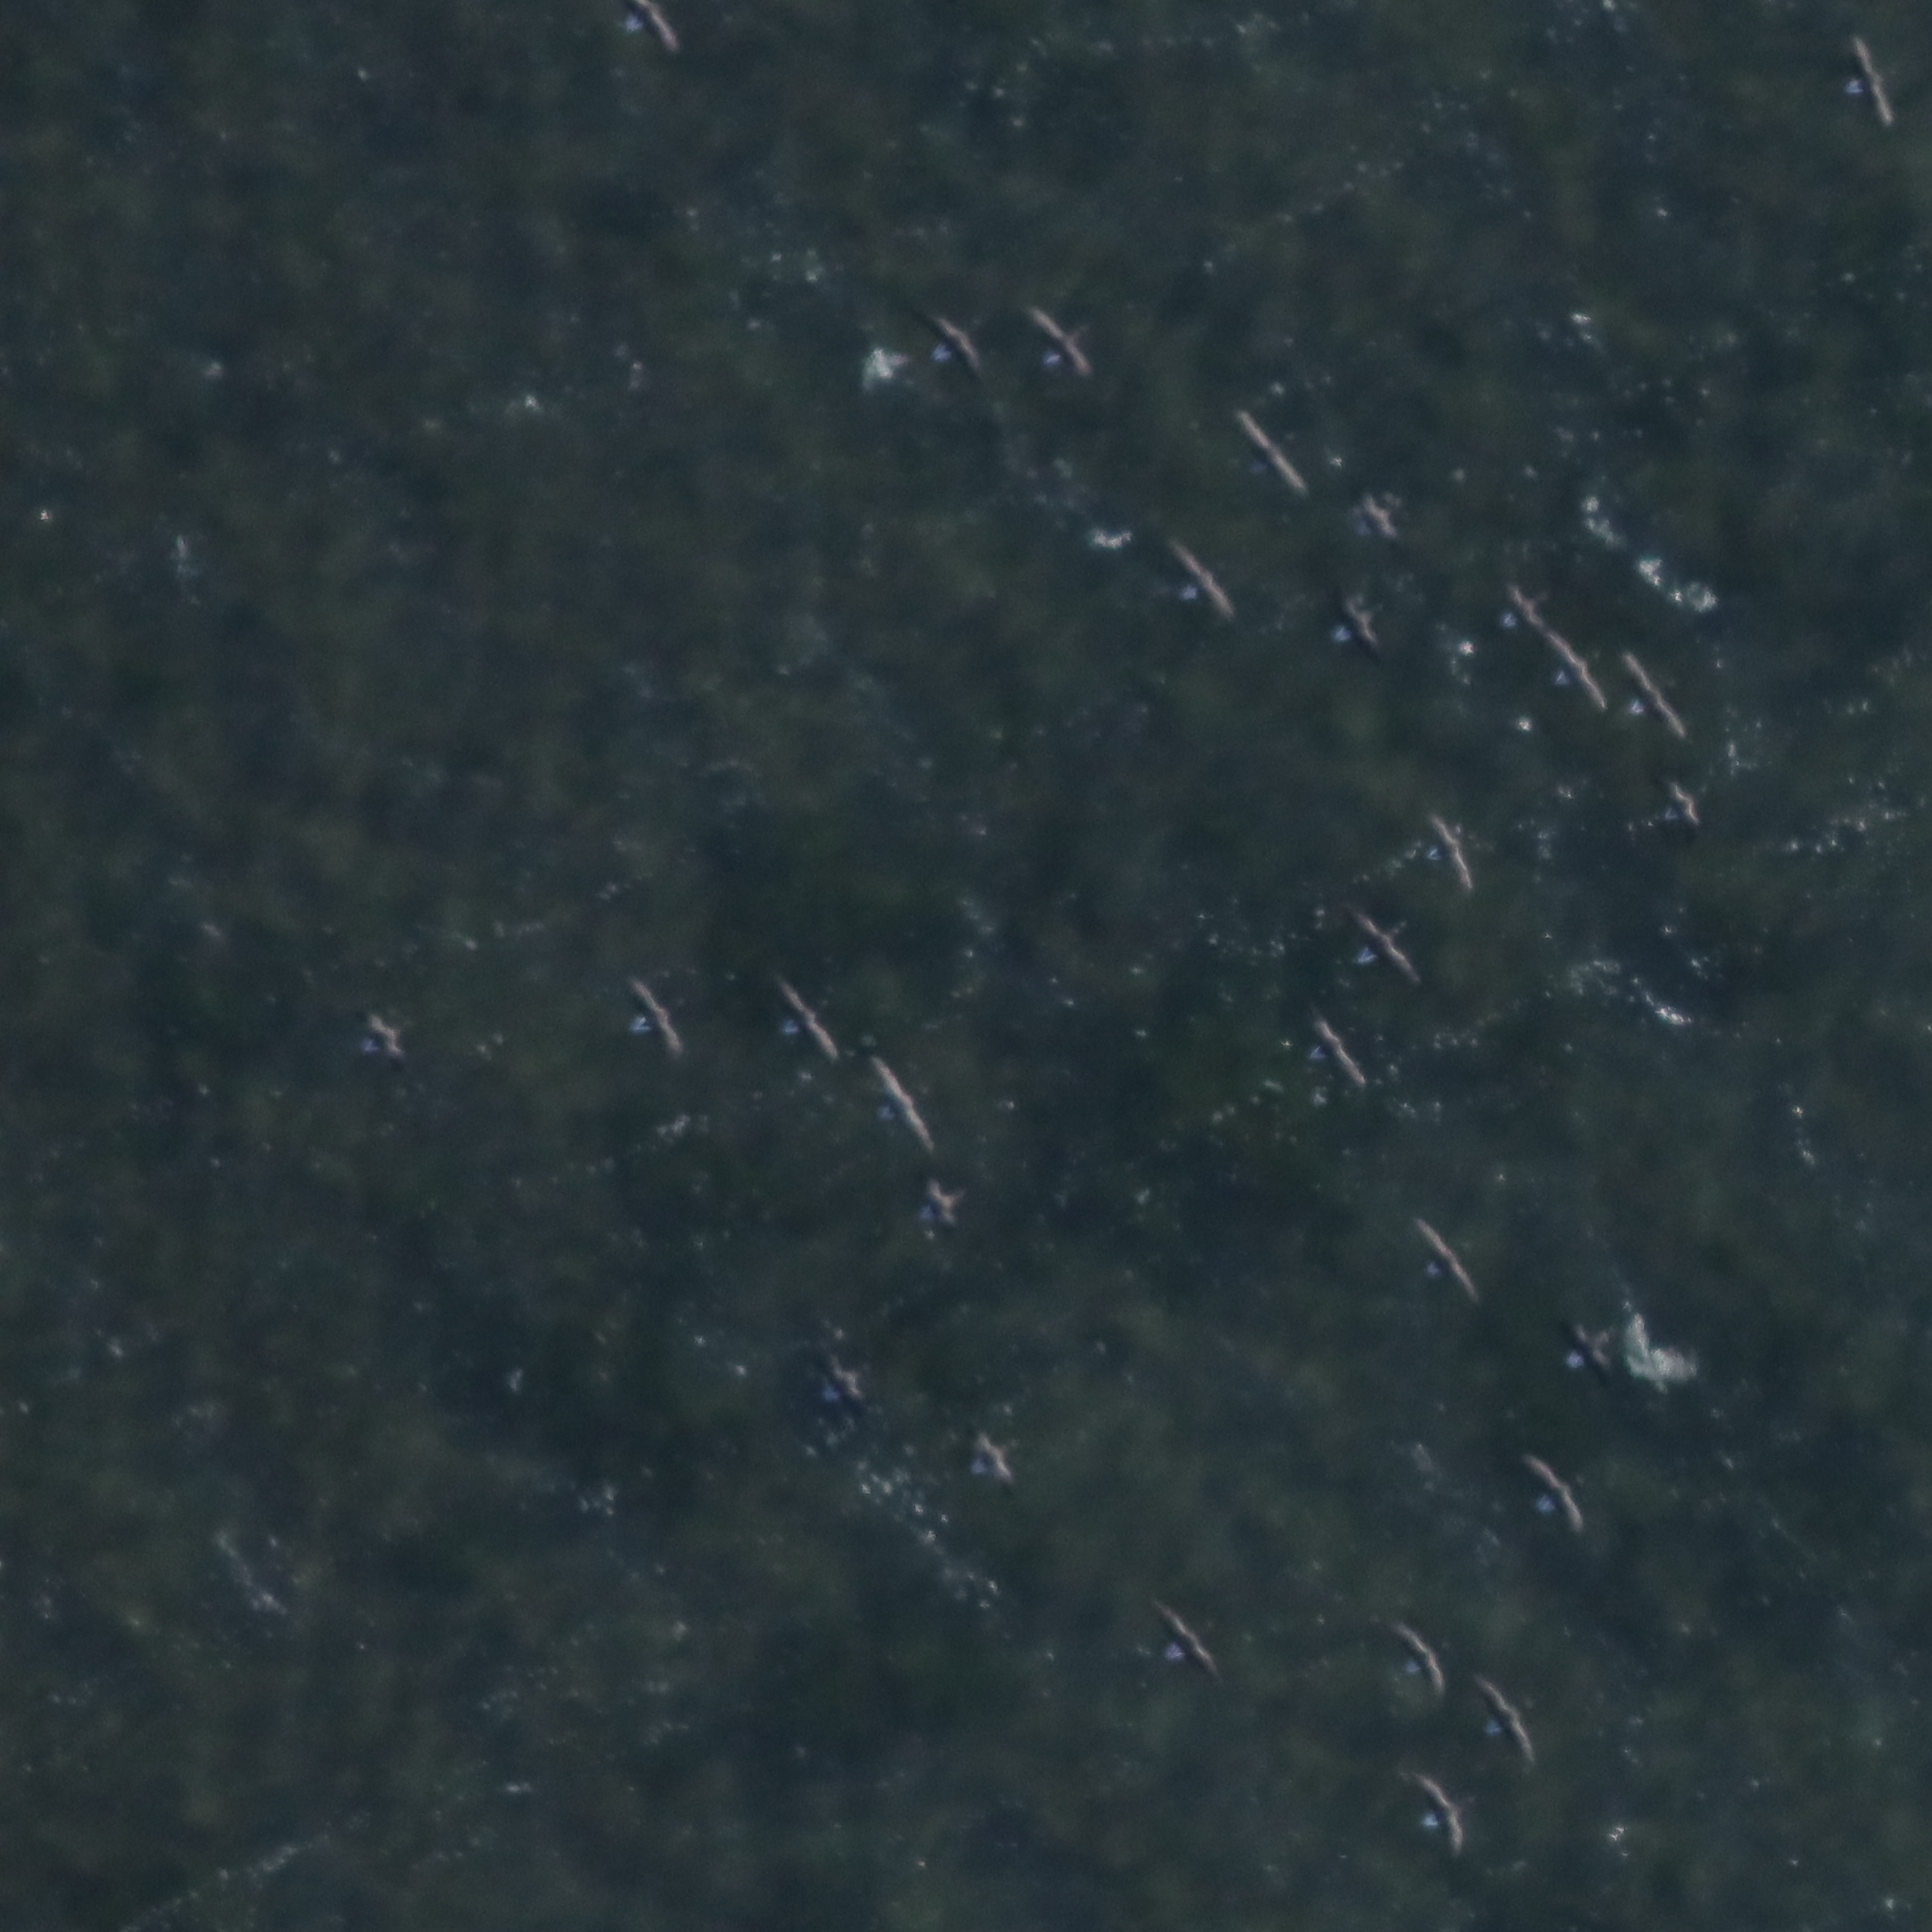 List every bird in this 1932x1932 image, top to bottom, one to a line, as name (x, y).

brant (646, 11)
brant (1870, 80)
brant (953, 342)
brant (1062, 346)
brant (1272, 454)
brant (1376, 516)
brant (1206, 587)
brant (1520, 610)
brant (1357, 628)
brant (1572, 665)
brant (1653, 695)
brant (1687, 802)
brant (1452, 845)
brant (1383, 947)
brant (654, 1017)
brant (804, 1019)
brant (380, 1038)
brant (1328, 1044)
brant (897, 1104)
brant (939, 1201)
brant (1446, 1260)
brant (1584, 1350)
brant (844, 1383)
brant (989, 1458)
brant (1557, 1497)
brant (1184, 1641)
brant (1426, 1659)
brant (1508, 1724)
brant (1447, 1814)